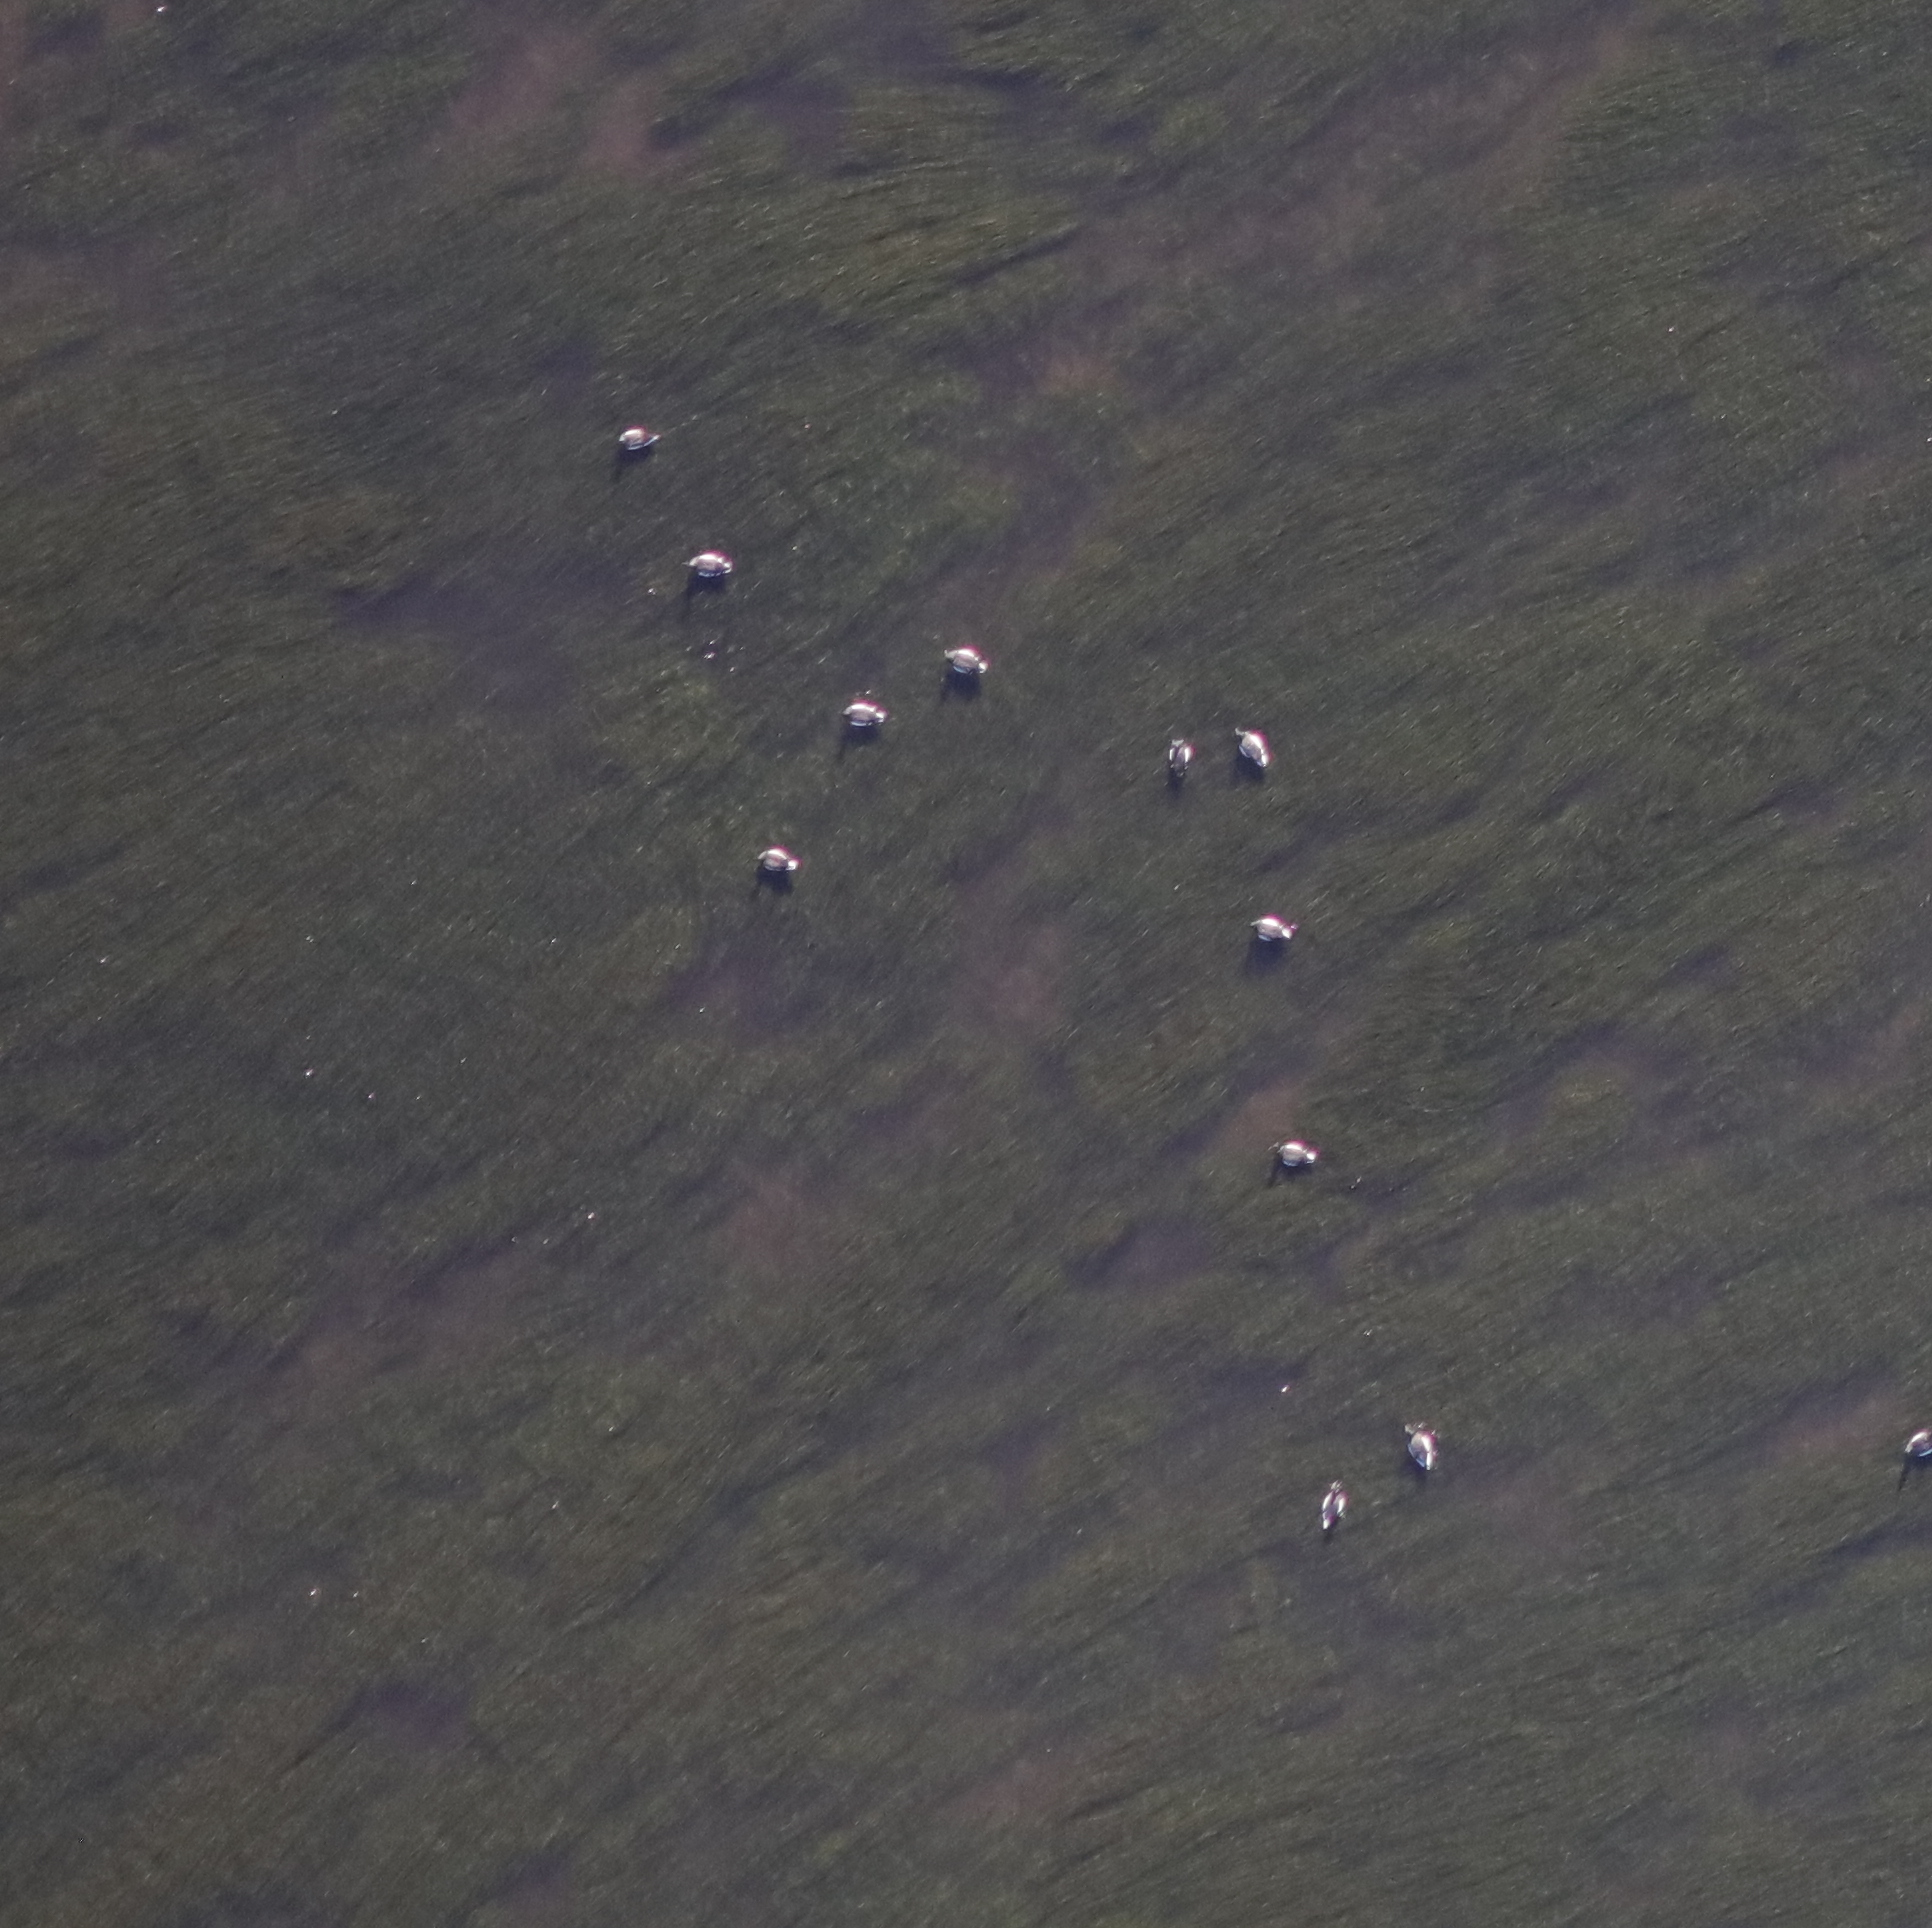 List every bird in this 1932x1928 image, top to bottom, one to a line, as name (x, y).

brant (638, 440)
brant (710, 567)
brant (964, 661)
brant (864, 713)
brant (1251, 747)
brant (1176, 762)
brant (776, 863)
brant (1272, 928)
brant (1293, 1157)
brant (1924, 1445)
brant (1421, 1446)
brant (1333, 1509)